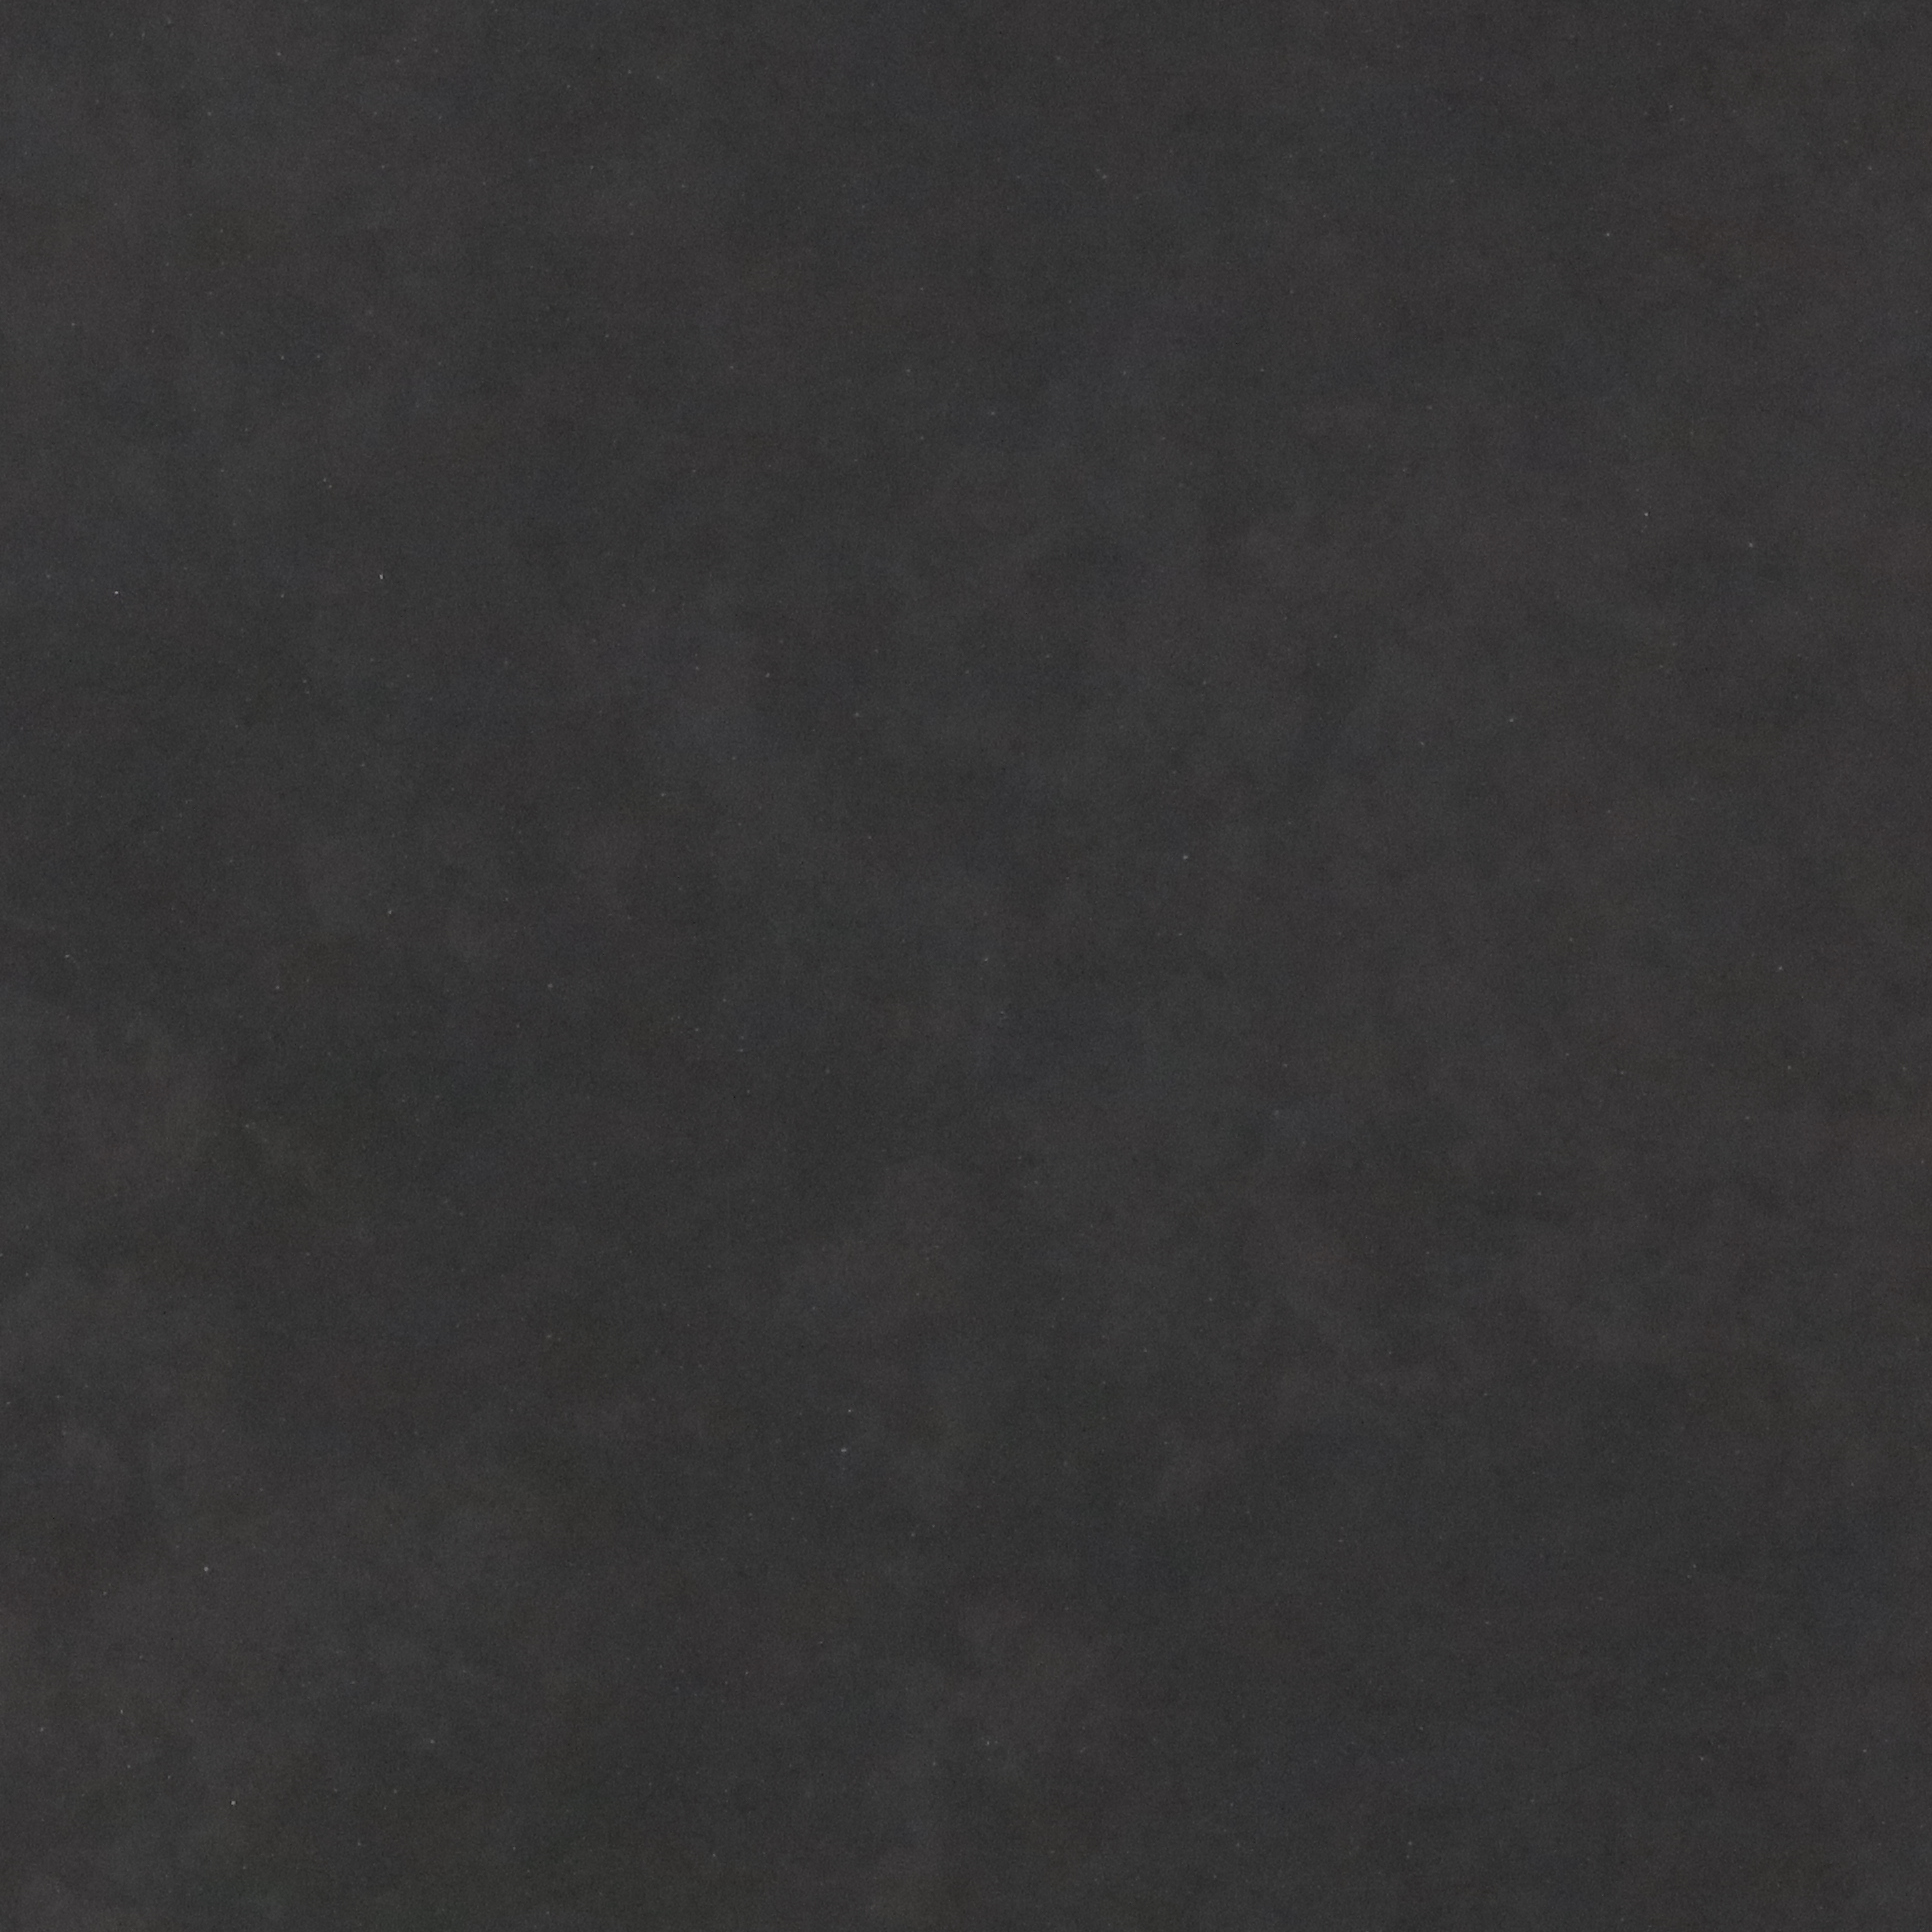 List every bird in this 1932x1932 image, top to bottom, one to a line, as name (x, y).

None